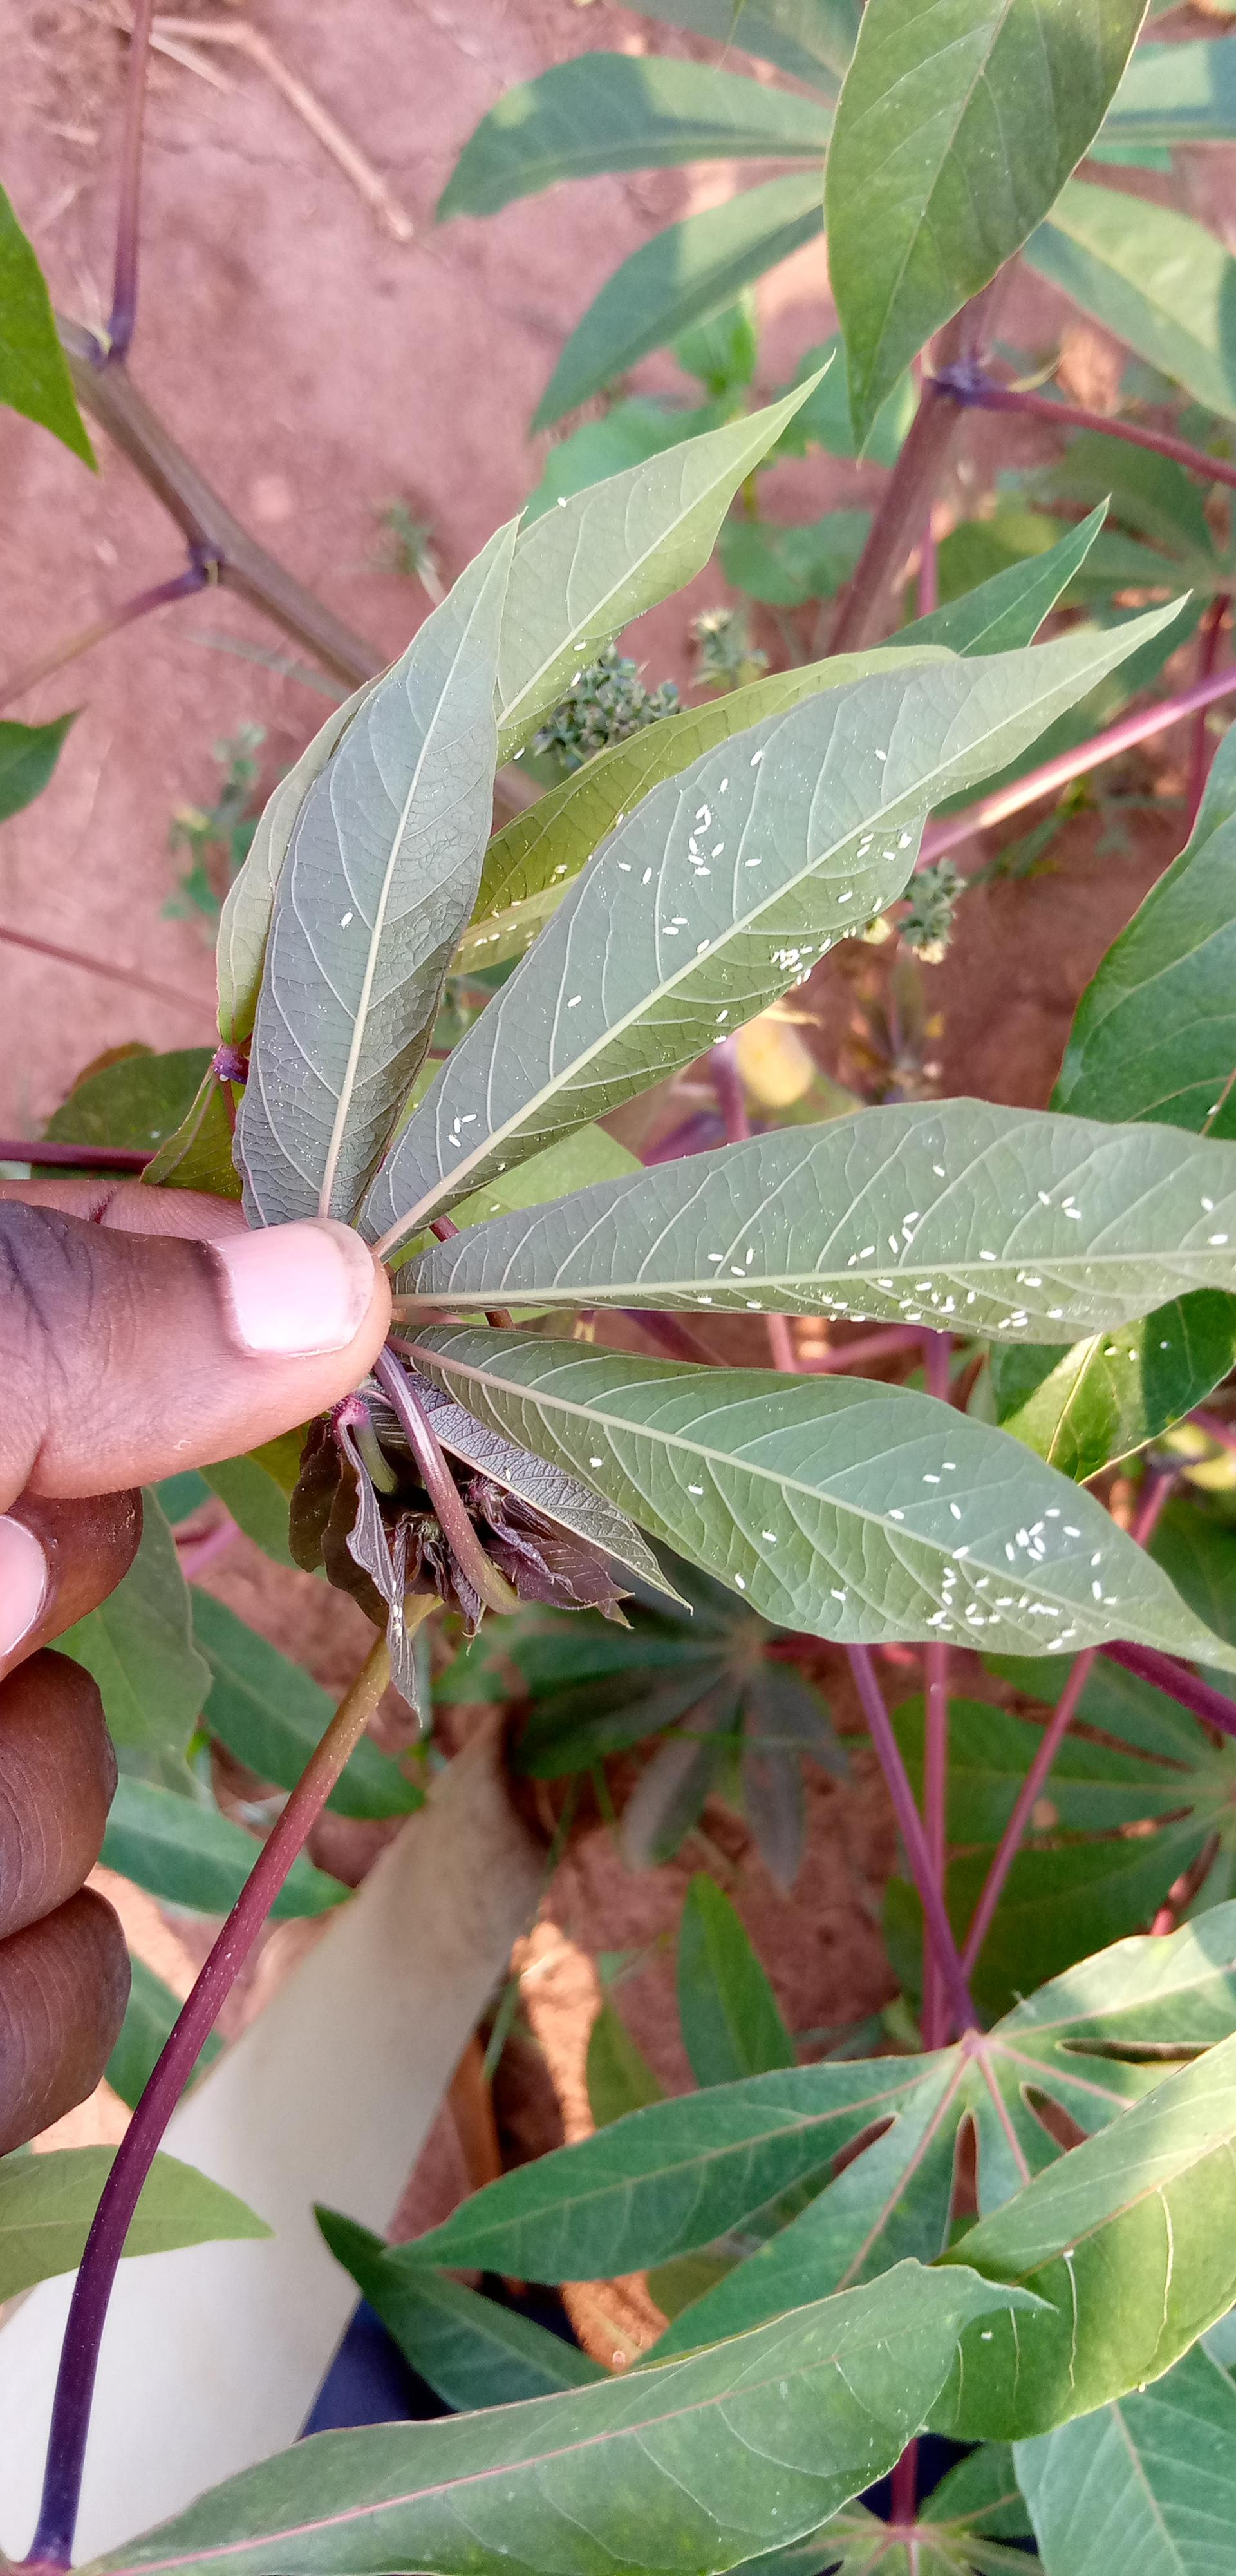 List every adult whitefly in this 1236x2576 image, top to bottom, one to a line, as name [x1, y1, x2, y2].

whitefly [556, 495, 570, 509]
whitefly [573, 641, 588, 652]
whitefly [570, 671, 581, 688]
whitefly [513, 746, 526, 761]
whitefly [873, 746, 888, 762]
whitefly [749, 749, 763, 767]
whitefly [718, 776, 729, 793]
whitefly [696, 804, 709, 820]
whitefly [704, 810, 713, 826]
whitefly [616, 812, 624, 828]
whitefly [693, 825, 709, 835]
whitefly [897, 831, 913, 850]
whitefly [861, 832, 875, 846]
whitefly [688, 836, 699, 855]
whitefly [711, 840, 726, 860]
whitefly [856, 842, 871, 860]
whitefly [879, 850, 896, 864]
whitefly [686, 854, 704, 866]
whitefly [742, 858, 763, 868]
whitefly [615, 861, 633, 873]
whitefly [556, 864, 567, 869]
whitefly [691, 864, 713, 878]
whitefly [641, 865, 655, 885]
whitefly [554, 869, 565, 875]
whitefly [548, 873, 556, 884]
whitefly [836, 888, 855, 904]
whitefly [870, 896, 886, 914]
whitefly [508, 899, 523, 907]
whitefly [490, 907, 500, 920]
whitefly [341, 909, 353, 929]
whitefly [669, 916, 689, 925]
whitefly [507, 924, 519, 932]
whitefly [660, 924, 680, 938]
whitefly [850, 925, 857, 938]
whitefly [841, 928, 850, 939]
whitefly [524, 931, 534, 938]
whitefly [489, 932, 500, 942]
whitefly [818, 936, 832, 952]
whitefly [483, 937, 489, 945]
whitefly [474, 938, 483, 947]
whitefly [696, 938, 711, 955]
whitefly [525, 940, 534, 948]
whitefly [801, 945, 813, 954]
whitefly [779, 948, 787, 963]
whitefly [786, 949, 798, 956]
whitefly [770, 951, 780, 964]
whitefly [790, 953, 799, 965]
whitefly [779, 959, 792, 972]
whitefly [787, 962, 803, 974]
whitefly [804, 968, 812, 983]
whitefly [794, 973, 803, 987]
whitefly [566, 994, 583, 1007]
whitefly [715, 1009, 728, 1025]
whitefly [711, 1034, 729, 1045]
whitefly [218, 1073, 229, 1083]
whitefly [411, 1101, 420, 1110]
whitefly [460, 1112, 477, 1124]
whitefly [452, 1116, 463, 1133]
whitefly [446, 1133, 463, 1149]
whitefly [494, 1160, 508, 1173]
whitefly [932, 1163, 946, 1178]
whitefly [1035, 1189, 1050, 1207]
whitefly [1199, 1194, 1214, 1214]
whitefly [1062, 1195, 1076, 1209]
whitefly [487, 1202, 501, 1213]
whitefly [1063, 1206, 1081, 1220]
whitefly [903, 1211, 919, 1224]
whitefly [901, 1226, 914, 1243]
whitefly [886, 1233, 900, 1255]
whitefly [1207, 1233, 1230, 1246]
whitefly [745, 1245, 755, 1265]
whitefly [859, 1245, 876, 1260]
whitefly [978, 1249, 997, 1262]
whitefly [847, 1251, 856, 1267]
whitefly [706, 1251, 724, 1263]
whitefly [729, 1264, 746, 1278]
whitefly [1016, 1271, 1026, 1283]
whitefly [1023, 1275, 1042, 1288]
whitefly [875, 1276, 894, 1288]
whitefly [915, 1282, 932, 1292]
whitefly [965, 1291, 978, 1305]
whitefly [930, 1293, 939, 1305]
whitefly [946, 1293, 955, 1305]
whitefly [819, 1293, 833, 1305]
whitefly [696, 1295, 713, 1306]
whitefly [898, 1297, 913, 1309]
whitefly [745, 1300, 763, 1311]
whitefly [832, 1300, 849, 1310]
whitefly [940, 1304, 955, 1314]
whitefly [1009, 1309, 1025, 1319]
whitefly [1046, 1309, 1063, 1319]
whitefly [903, 1312, 922, 1321]
whitefly [829, 1312, 838, 1323]
whitefly [849, 1312, 866, 1323]
whitefly [997, 1317, 1011, 1331]
whitefly [1011, 1318, 1029, 1327]
whitefly [1157, 1339, 1174, 1354]
whitefly [1101, 1343, 1118, 1360]
whitefly [1125, 1347, 1139, 1365]
whitefly [589, 1456, 603, 1463]
whitefly [941, 1460, 957, 1472]
whitefly [590, 1463, 604, 1469]
whitefly [505, 1468, 514, 1482]
whitefly [921, 1473, 940, 1486]
whitefly [686, 1482, 704, 1496]
whitefly [949, 1502, 961, 1520]
whitefly [1044, 1506, 1063, 1519]
whitefly [888, 1508, 904, 1521]
whitefly [1029, 1520, 1044, 1537]
whitefly [1062, 1524, 1083, 1539]
whitefly [1020, 1528, 1031, 1546]
whitefly [762, 1529, 777, 1544]
whitefly [1015, 1531, 1024, 1548]
whitefly [1032, 1536, 1047, 1553]
whitefly [1002, 1540, 1017, 1562]
whitefly [950, 1543, 970, 1558]
whitefly [1026, 1547, 1045, 1562]
whitefly [1089, 1550, 1103, 1567]
whitefly [942, 1566, 955, 1578]
whitefly [733, 1572, 748, 1590]
whitefly [975, 1575, 989, 1587]
whitefly [1091, 1577, 1101, 1601]
whitefly [391, 1578, 398, 1593]
whitefly [942, 1578, 958, 1589]
whitefly [829, 1587, 847, 1603]
whitefly [939, 1591, 953, 1605]
whitefly [1017, 1593, 1027, 1609]
whitefly [1102, 1595, 1118, 1606]
whitefly [992, 1596, 1013, 1607]
whitefly [1028, 1601, 1042, 1614]
whitefly [965, 1602, 977, 1616]
whitefly [393, 1603, 398, 1618]
whitefly [399, 1605, 404, 1619]
whitefly [1045, 1606, 1061, 1617]
whitefly [933, 1610, 947, 1620]
whitefly [988, 1613, 1002, 1624]
whitefly [966, 1616, 985, 1627]
whitefly [927, 1617, 942, 1627]
whitefly [393, 1622, 401, 1631]
whitefly [939, 1622, 954, 1631]
whitefly [397, 1627, 403, 1637]
whitefly [1060, 1627, 1078, 1638]
whitefly [1047, 1638, 1063, 1652]
whitefly [1060, 2244, 1078, 2264]
whitefly [977, 2324, 999, 2347]
whitefly [1132, 2380, 1151, 2398]
whitefly [914, 2420, 935, 2434]